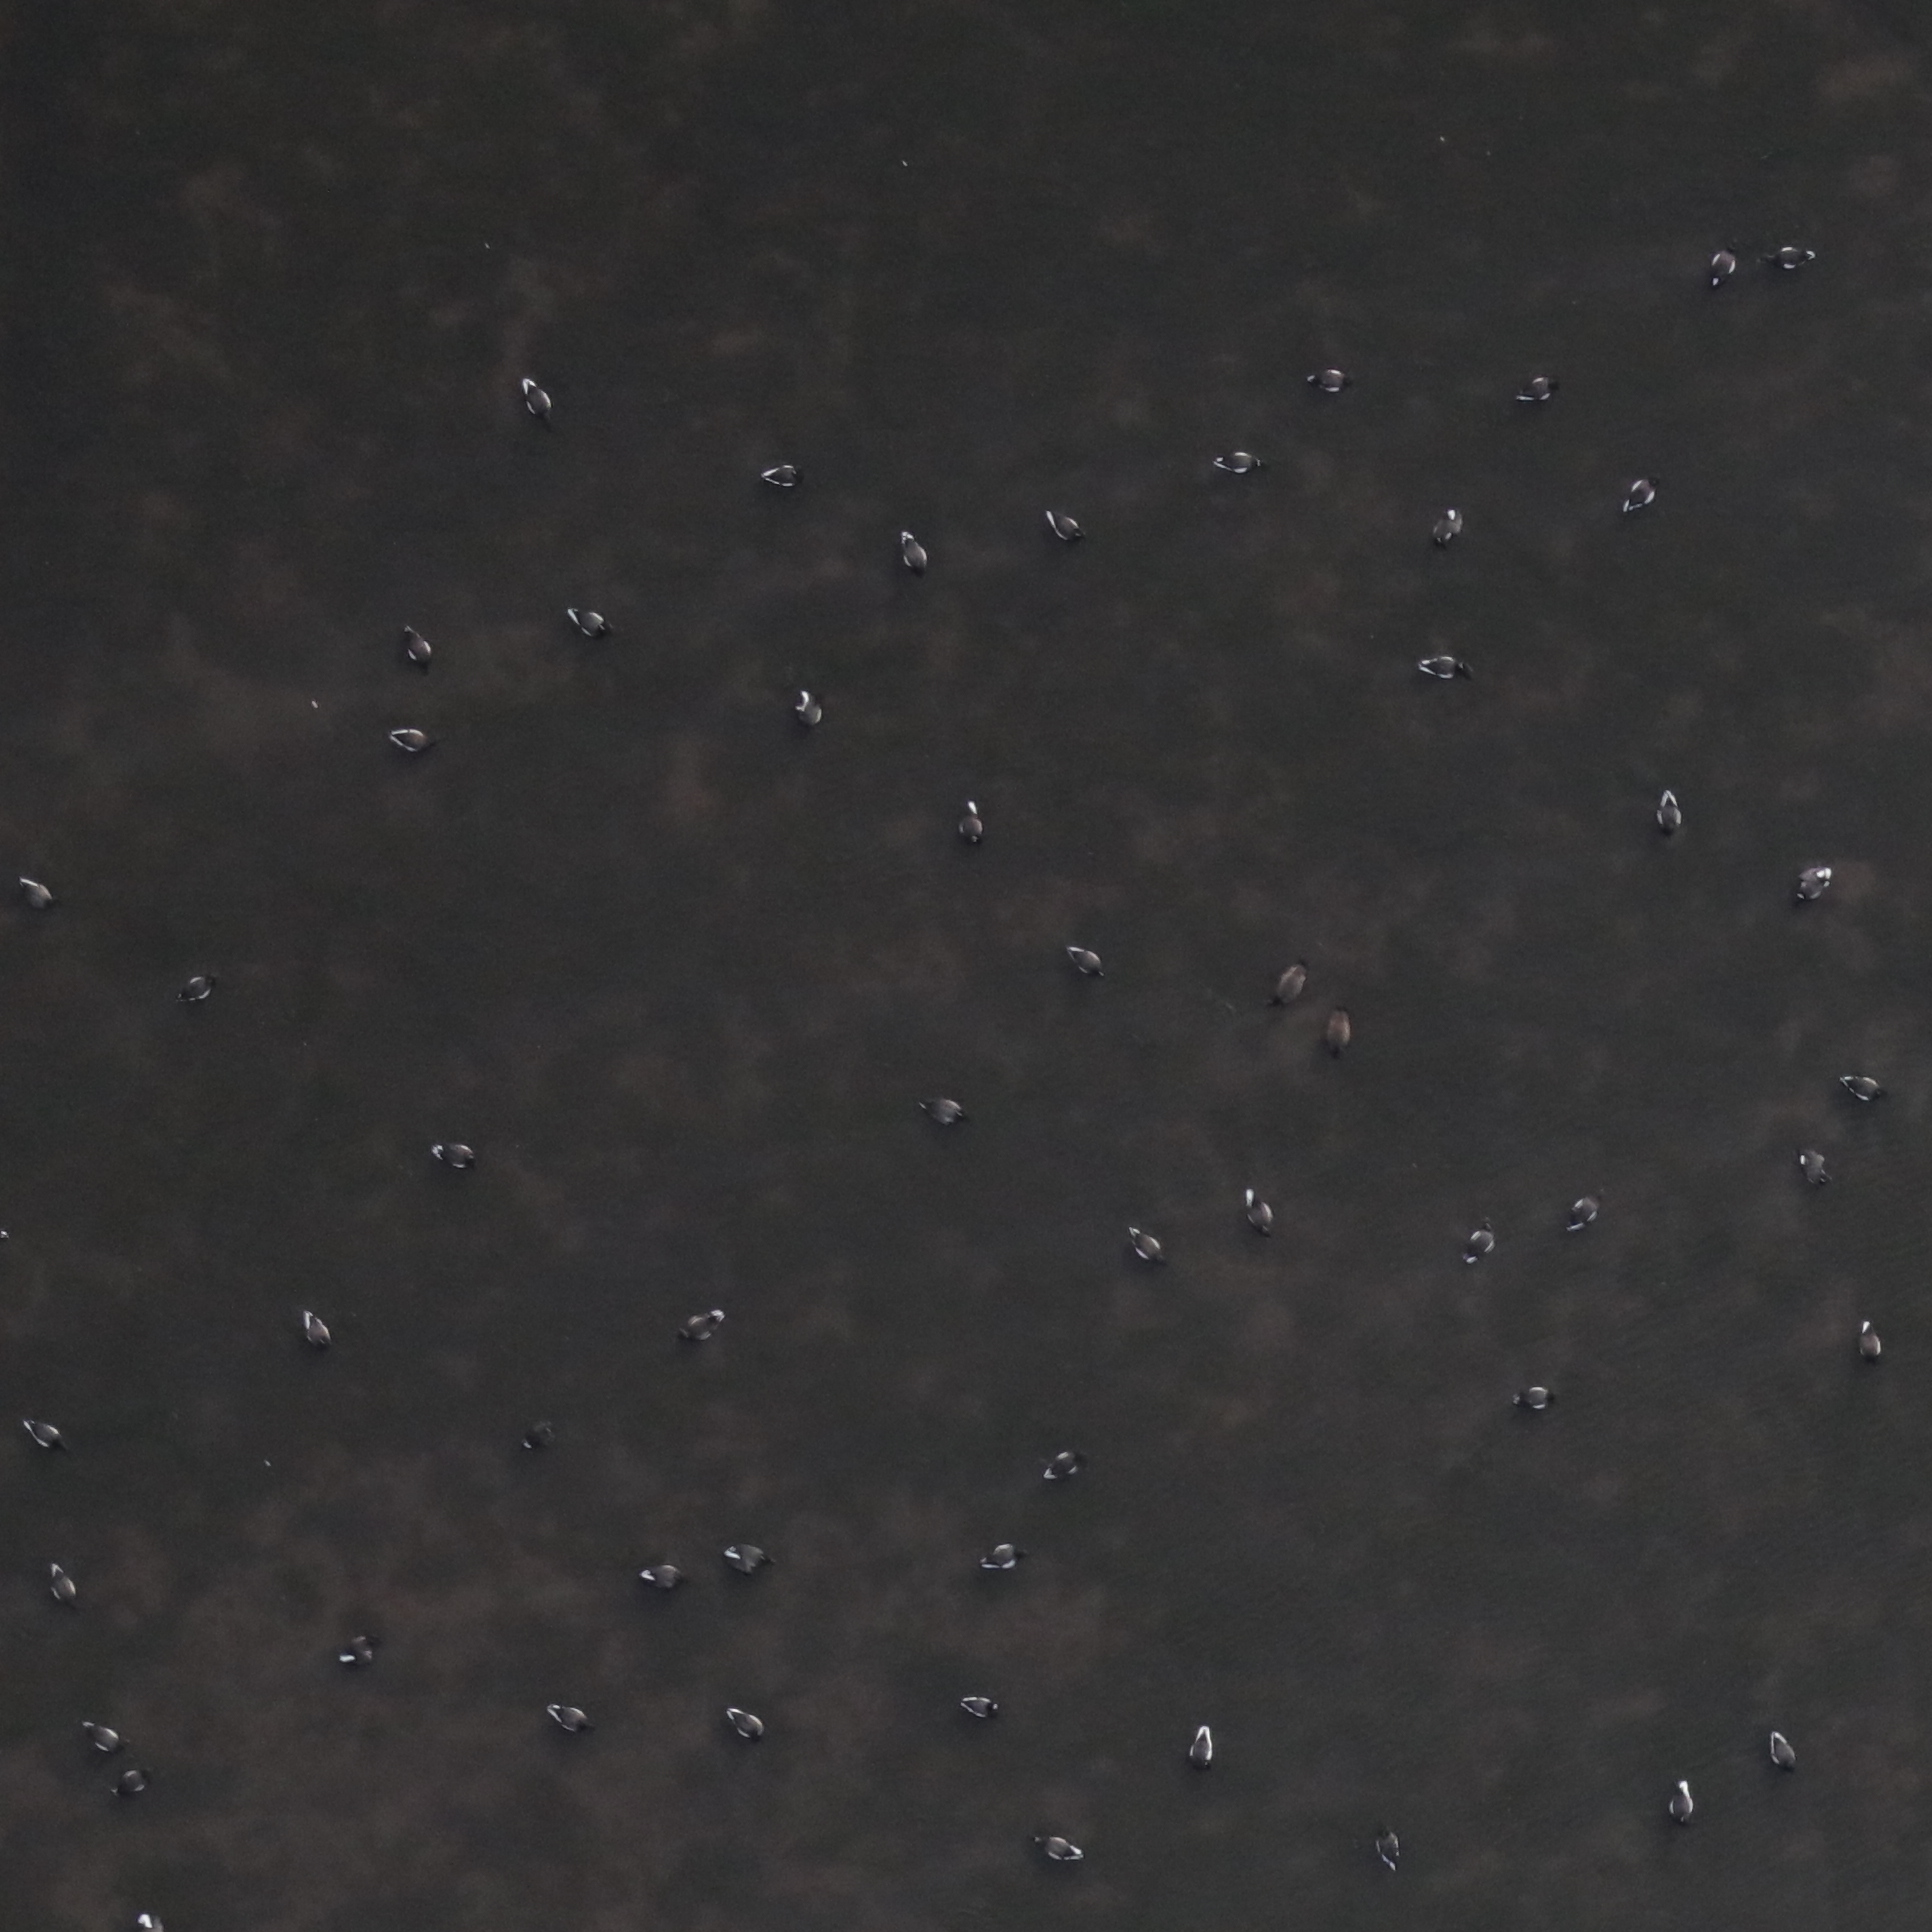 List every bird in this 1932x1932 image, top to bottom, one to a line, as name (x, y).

brant (1790, 257)
brant (1722, 267)
brant (1329, 381)
brant (1539, 391)
brant (537, 402)
brant (1239, 464)
brant (784, 478)
brant (1641, 496)
brant (1064, 528)
brant (1446, 529)
brant (915, 555)
brant (590, 622)
brant (418, 648)
brant (1443, 668)
brant (812, 711)
brant (414, 740)
brant (1668, 815)
brant (971, 826)
brant (1812, 885)
brant (34, 897)
brant (1087, 962)
Canada goose (1291, 982)
brant (198, 988)
Canada goose (1337, 1030)
brant (1865, 1087)
brant (944, 1112)
brant (456, 1154)
brant (1814, 1165)
brant (1258, 1212)
brant (1585, 1215)
brant (1147, 1247)
brant (1479, 1247)
brant (703, 1327)
brant (316, 1329)
brant (1868, 1343)
brant (1536, 1398)
brant (42, 1434)
brant (534, 1434)
brant (1063, 1465)
brant (1001, 1555)
brant (748, 1556)
brant (663, 1576)
brant (63, 1585)
brant (360, 1655)
brant (977, 1704)
brant (572, 1716)
brant (748, 1724)
brant (106, 1738)
brant (1201, 1749)
brant (1782, 1753)
brant (134, 1780)
brant (1682, 1805)
brant (1386, 1846)
brant (1057, 1847)
brant (152, 1931)